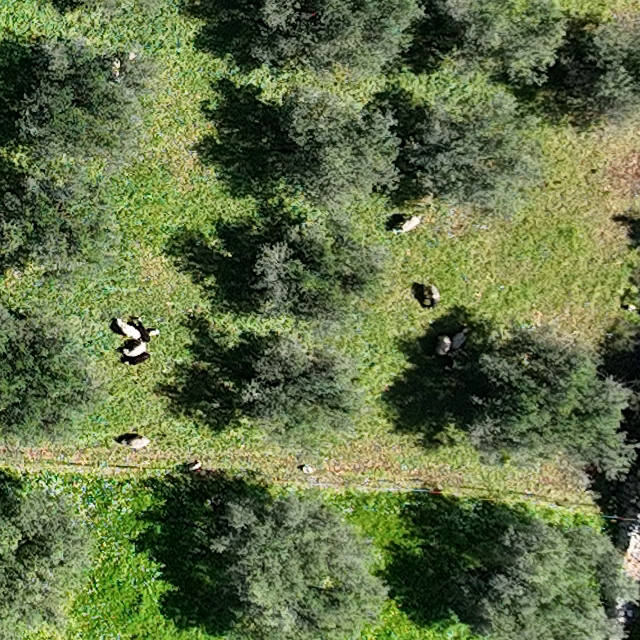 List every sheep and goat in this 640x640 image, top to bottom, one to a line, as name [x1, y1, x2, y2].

sheep [392, 214, 424, 235]
sheep [428, 284, 441, 305]
sheep [130, 315, 150, 342]
sheep [117, 318, 141, 339]
sheep [453, 327, 469, 349]
sheep [438, 335, 451, 356]
sheep [124, 342, 145, 357]
sheep [121, 352, 150, 365]
sheep [121, 436, 150, 450]